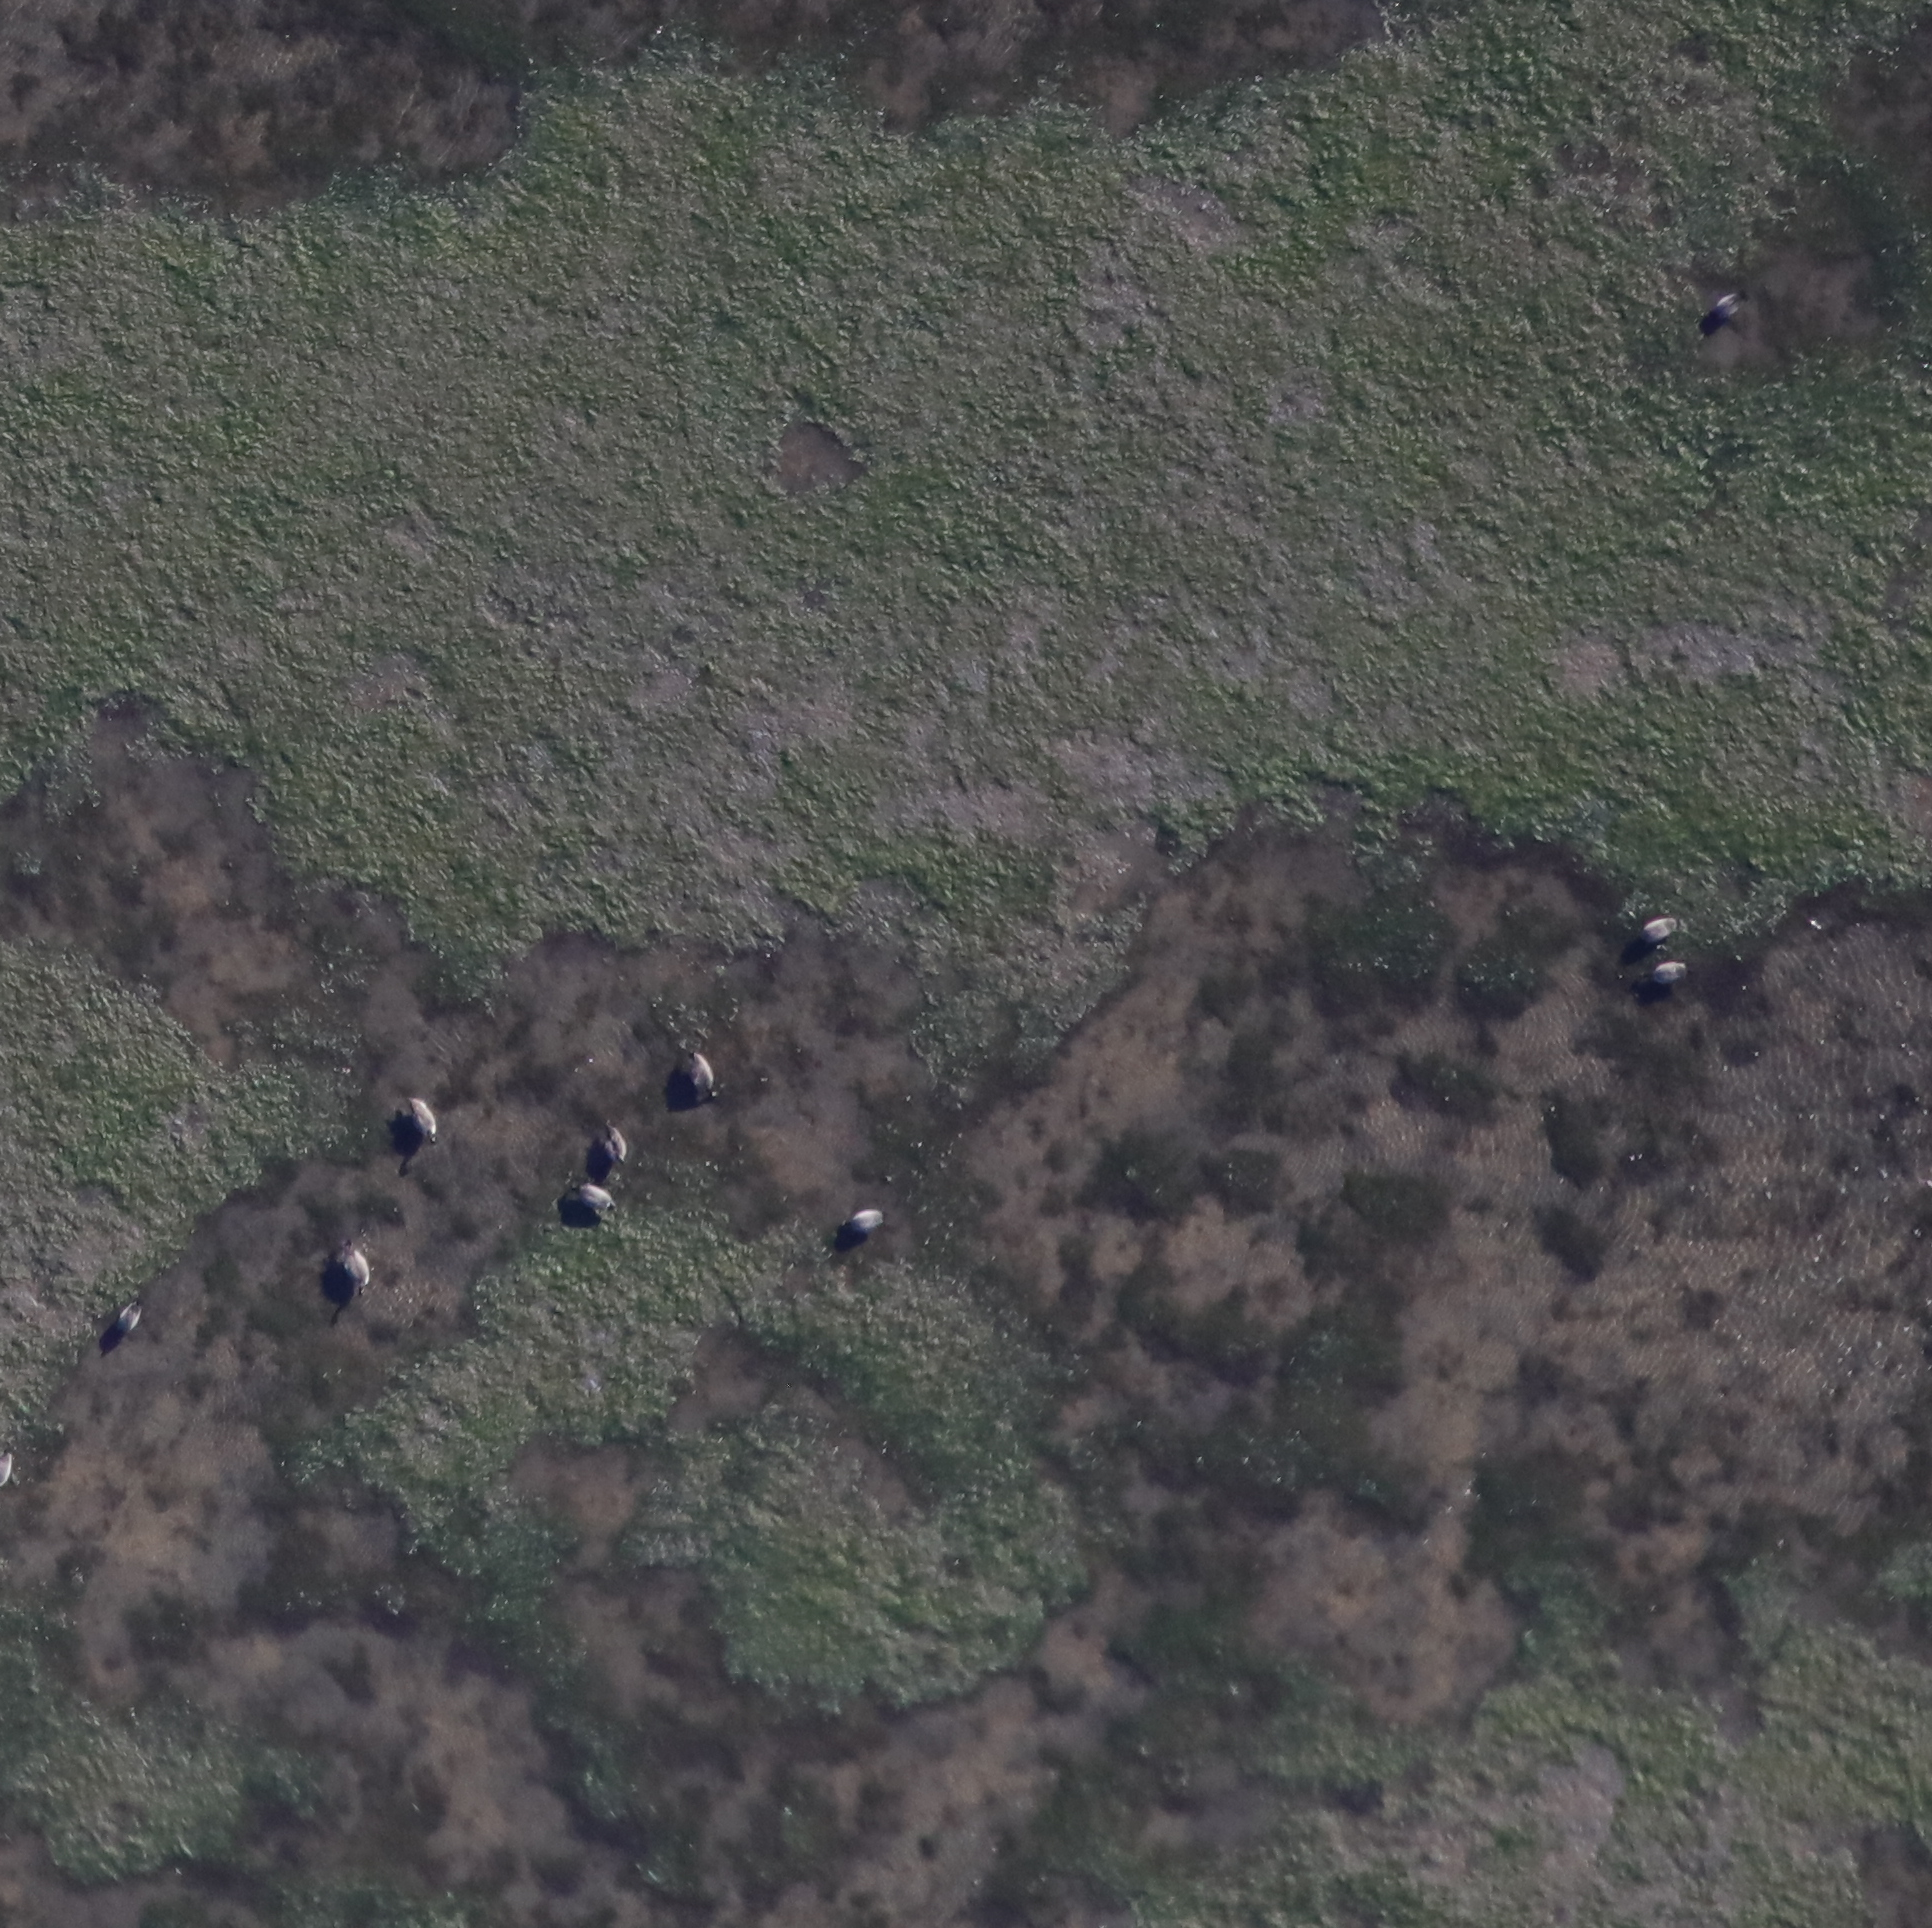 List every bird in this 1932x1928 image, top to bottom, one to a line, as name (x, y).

Canada goose (1729, 305)
Canada goose (1659, 927)
Canada goose (1670, 968)
Canada goose (701, 1072)
Canada goose (420, 1116)
Canada goose (616, 1146)
Canada goose (594, 1197)
Canada goose (864, 1225)
Canada goose (358, 1262)
Canada goose (131, 1320)
Canada goose (2, 1471)